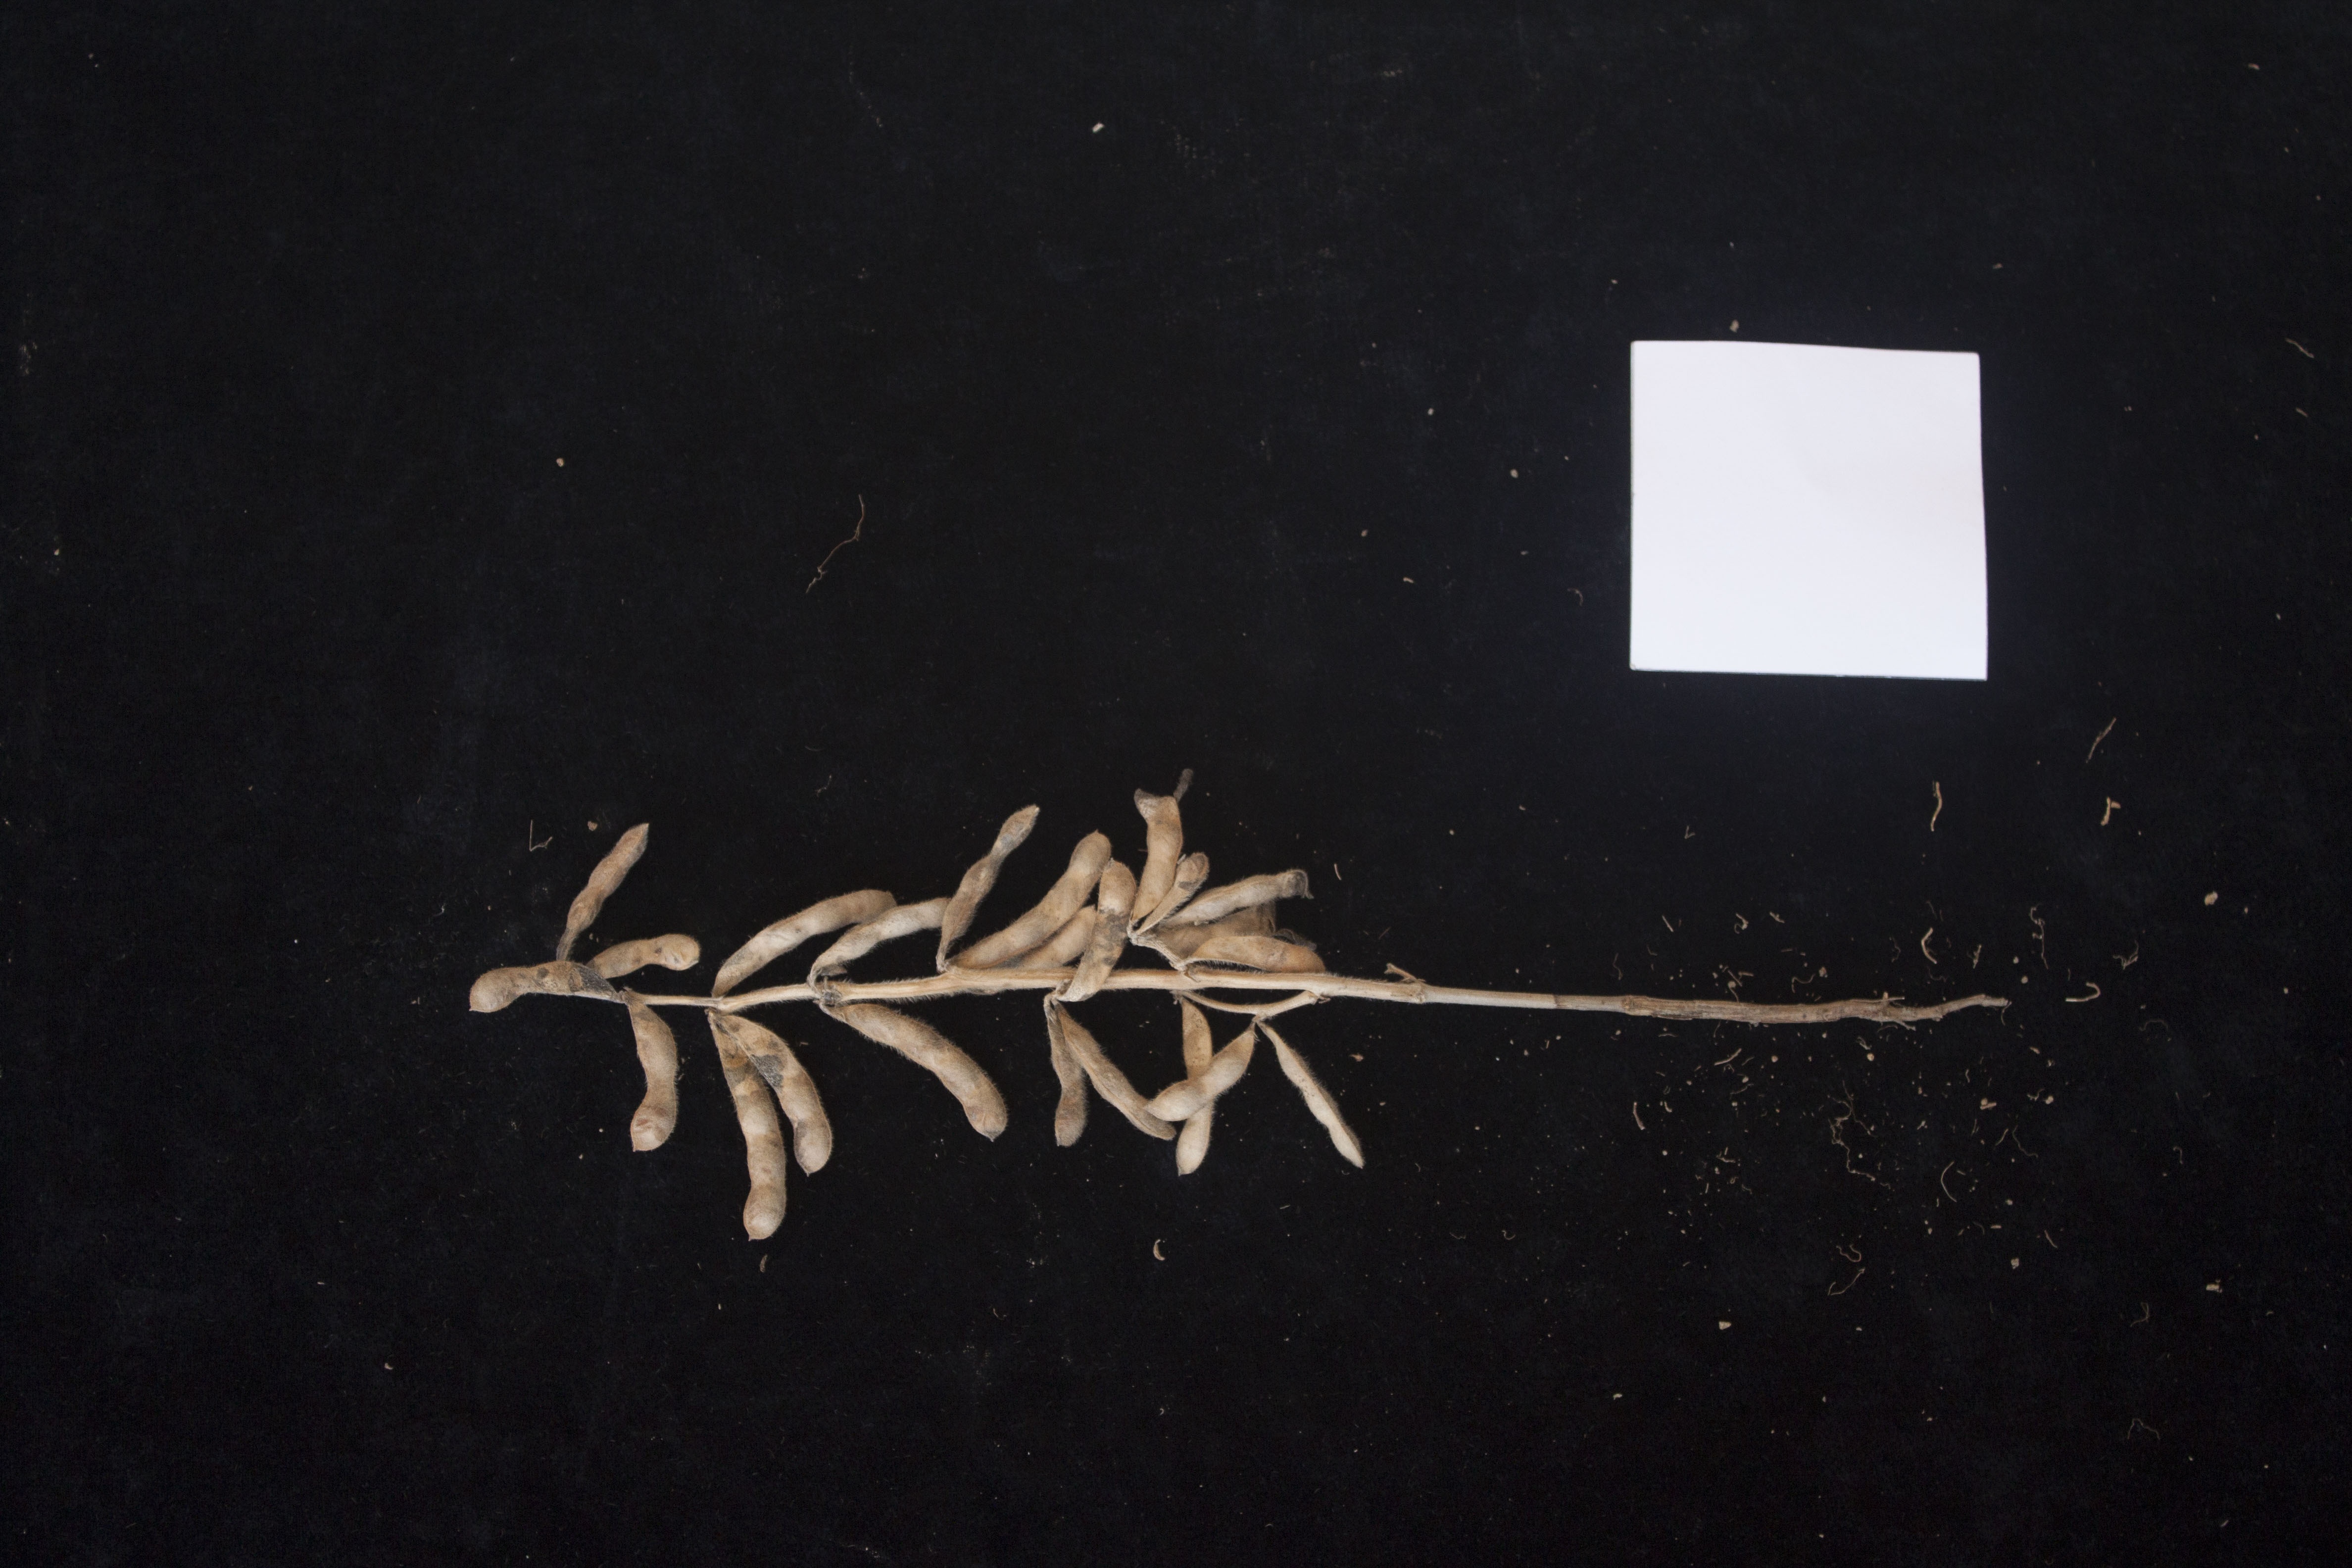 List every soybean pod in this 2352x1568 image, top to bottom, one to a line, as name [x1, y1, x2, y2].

soybean pod [1127, 797, 1181, 931]
soybean pod [936, 805, 1038, 965]
soybean pod [559, 824, 646, 959]
soybean pod [957, 832, 1113, 971]
soybean pod [1134, 854, 1209, 938]
soybean pod [1060, 865, 1136, 1002]
soybean pod [1159, 870, 1304, 935]
soybean pod [709, 889, 898, 997]
soybean pod [809, 900, 948, 981]
soybean pod [1012, 909, 1096, 971]
soybean pod [590, 935, 702, 978]
soybean pod [1185, 936, 1327, 975]
soybean pod [470, 966, 611, 1012]
soybean pod [621, 992, 678, 1148]
soybean pod [1044, 1004, 1085, 1146]
soybean pod [1176, 1006, 1216, 1173]
soybean pod [824, 1006, 1008, 1139]
soybean pod [712, 1014, 833, 1178]
soybean pod [1060, 1015, 1175, 1142]
soybean pod [712, 1023, 786, 1238]
soybean pod [1259, 1026, 1364, 1166]
soybean pod [1145, 1027, 1255, 1121]